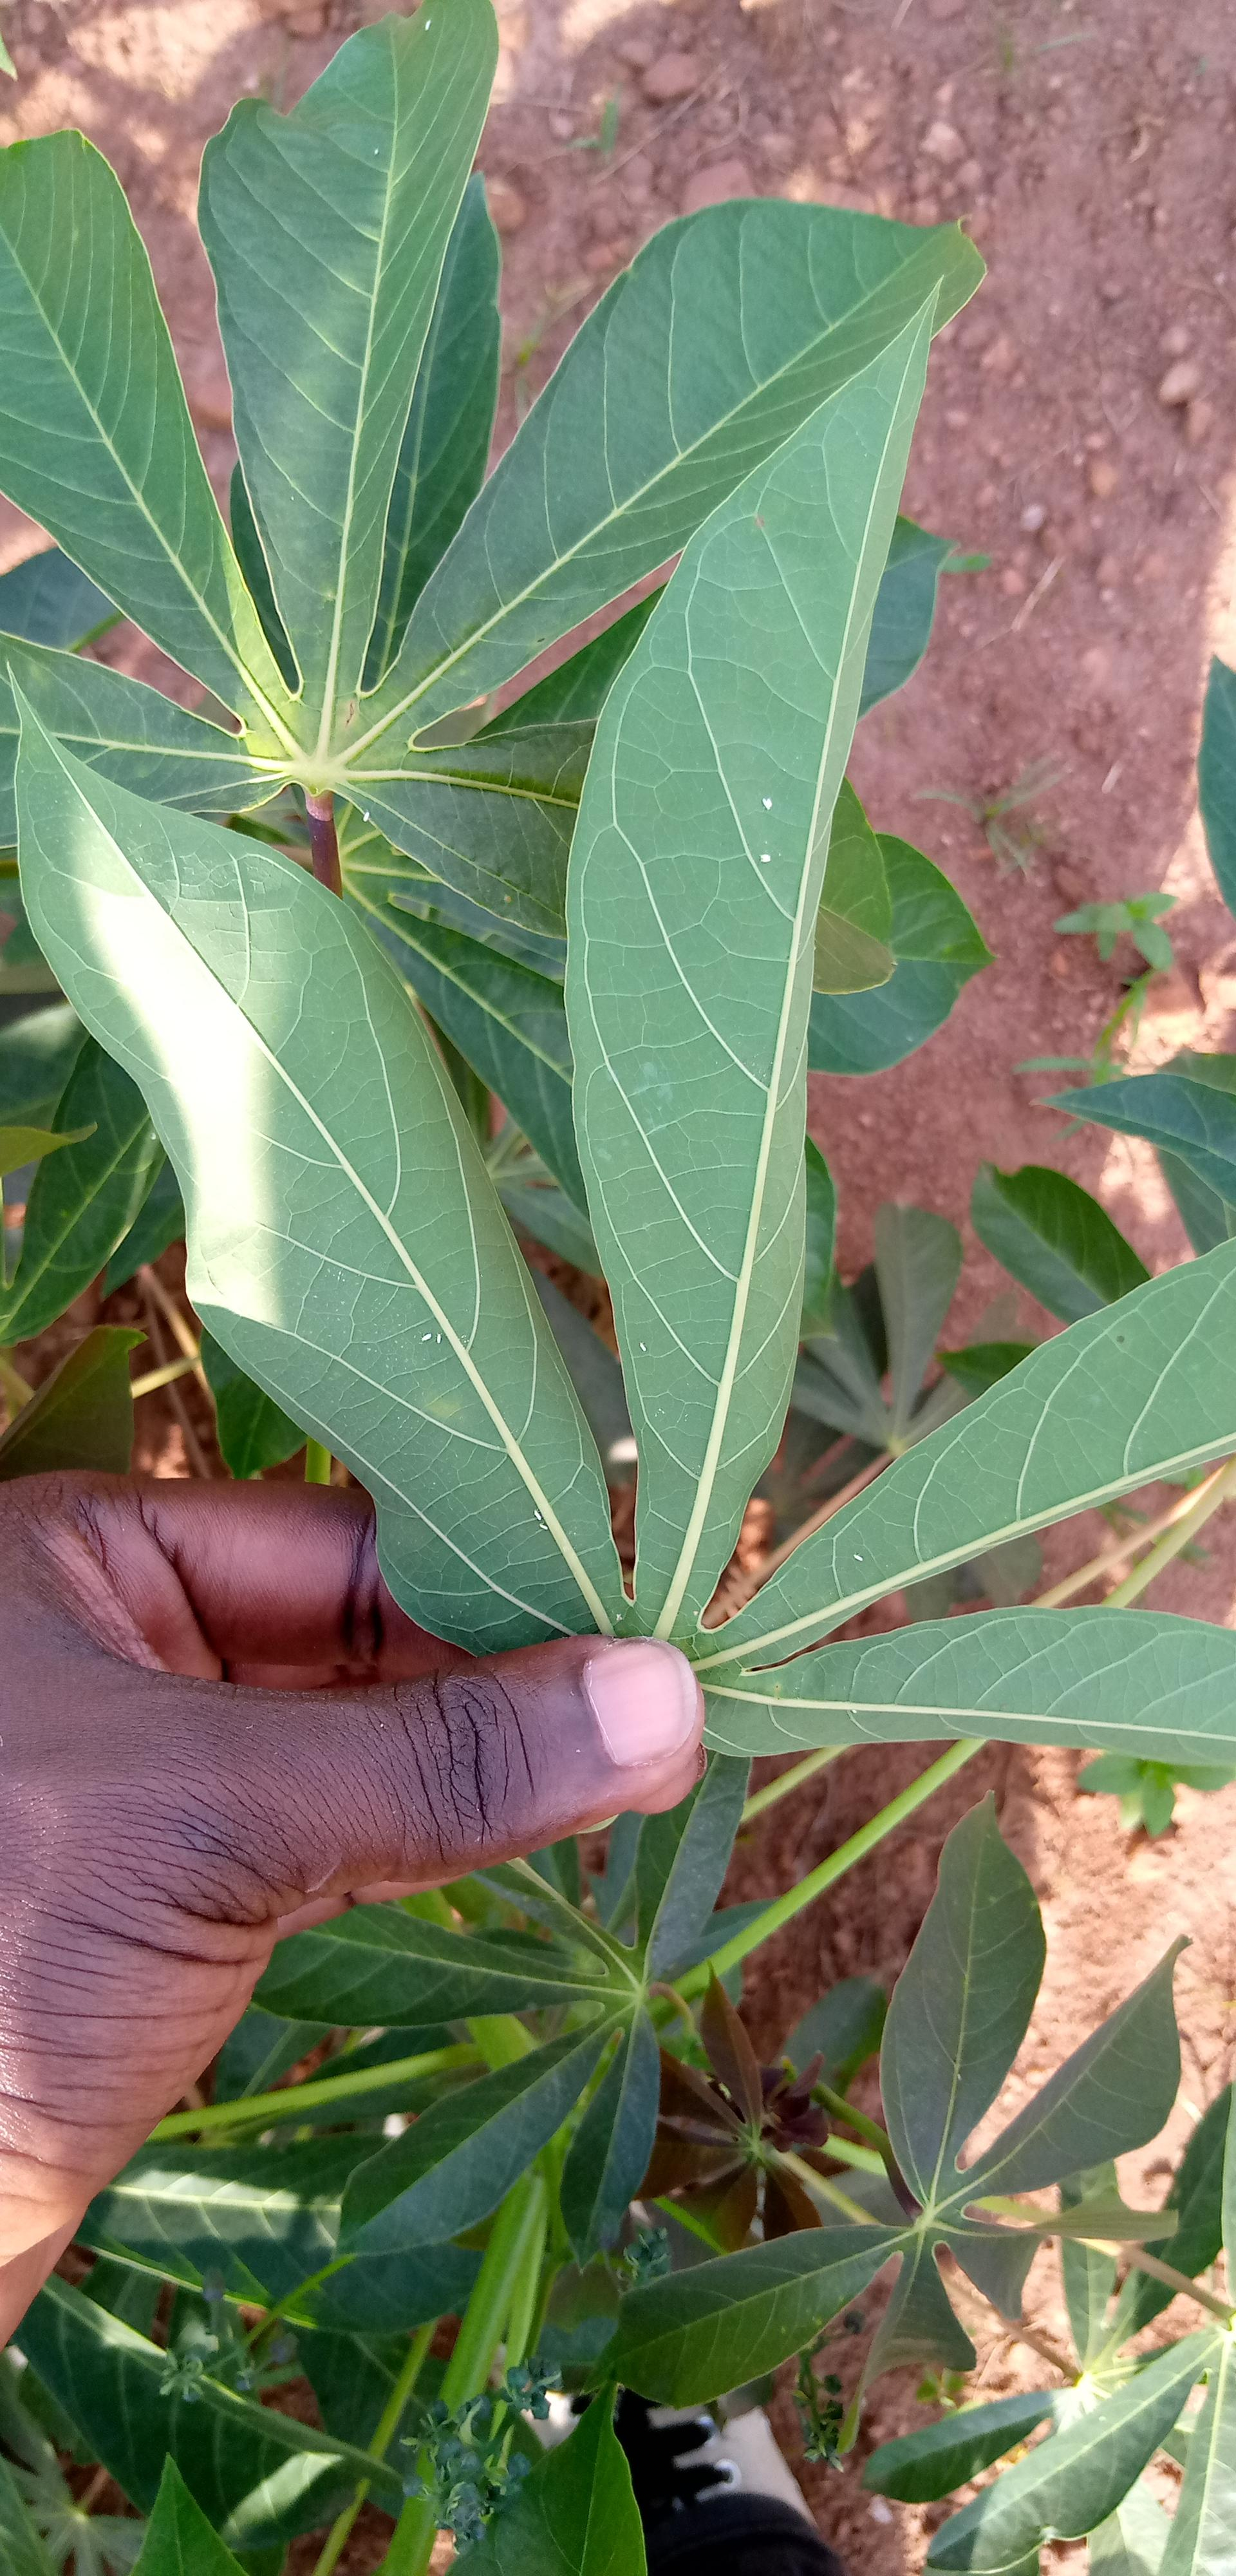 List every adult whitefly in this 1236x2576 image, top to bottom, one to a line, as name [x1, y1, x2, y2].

whitefly [761, 797, 771, 810]
whitefly [766, 797, 773, 808]
whitefly [361, 810, 373, 825]
whitefly [758, 853, 772, 858]
whitefly [760, 858, 773, 864]
whitefly [419, 1331, 434, 1343]
whitefly [435, 1332, 444, 1345]
whitefly [637, 1341, 651, 1354]
whitefly [532, 1509, 544, 1521]
whitefly [538, 1522, 548, 1531]
whitefly [852, 1553, 865, 1565]